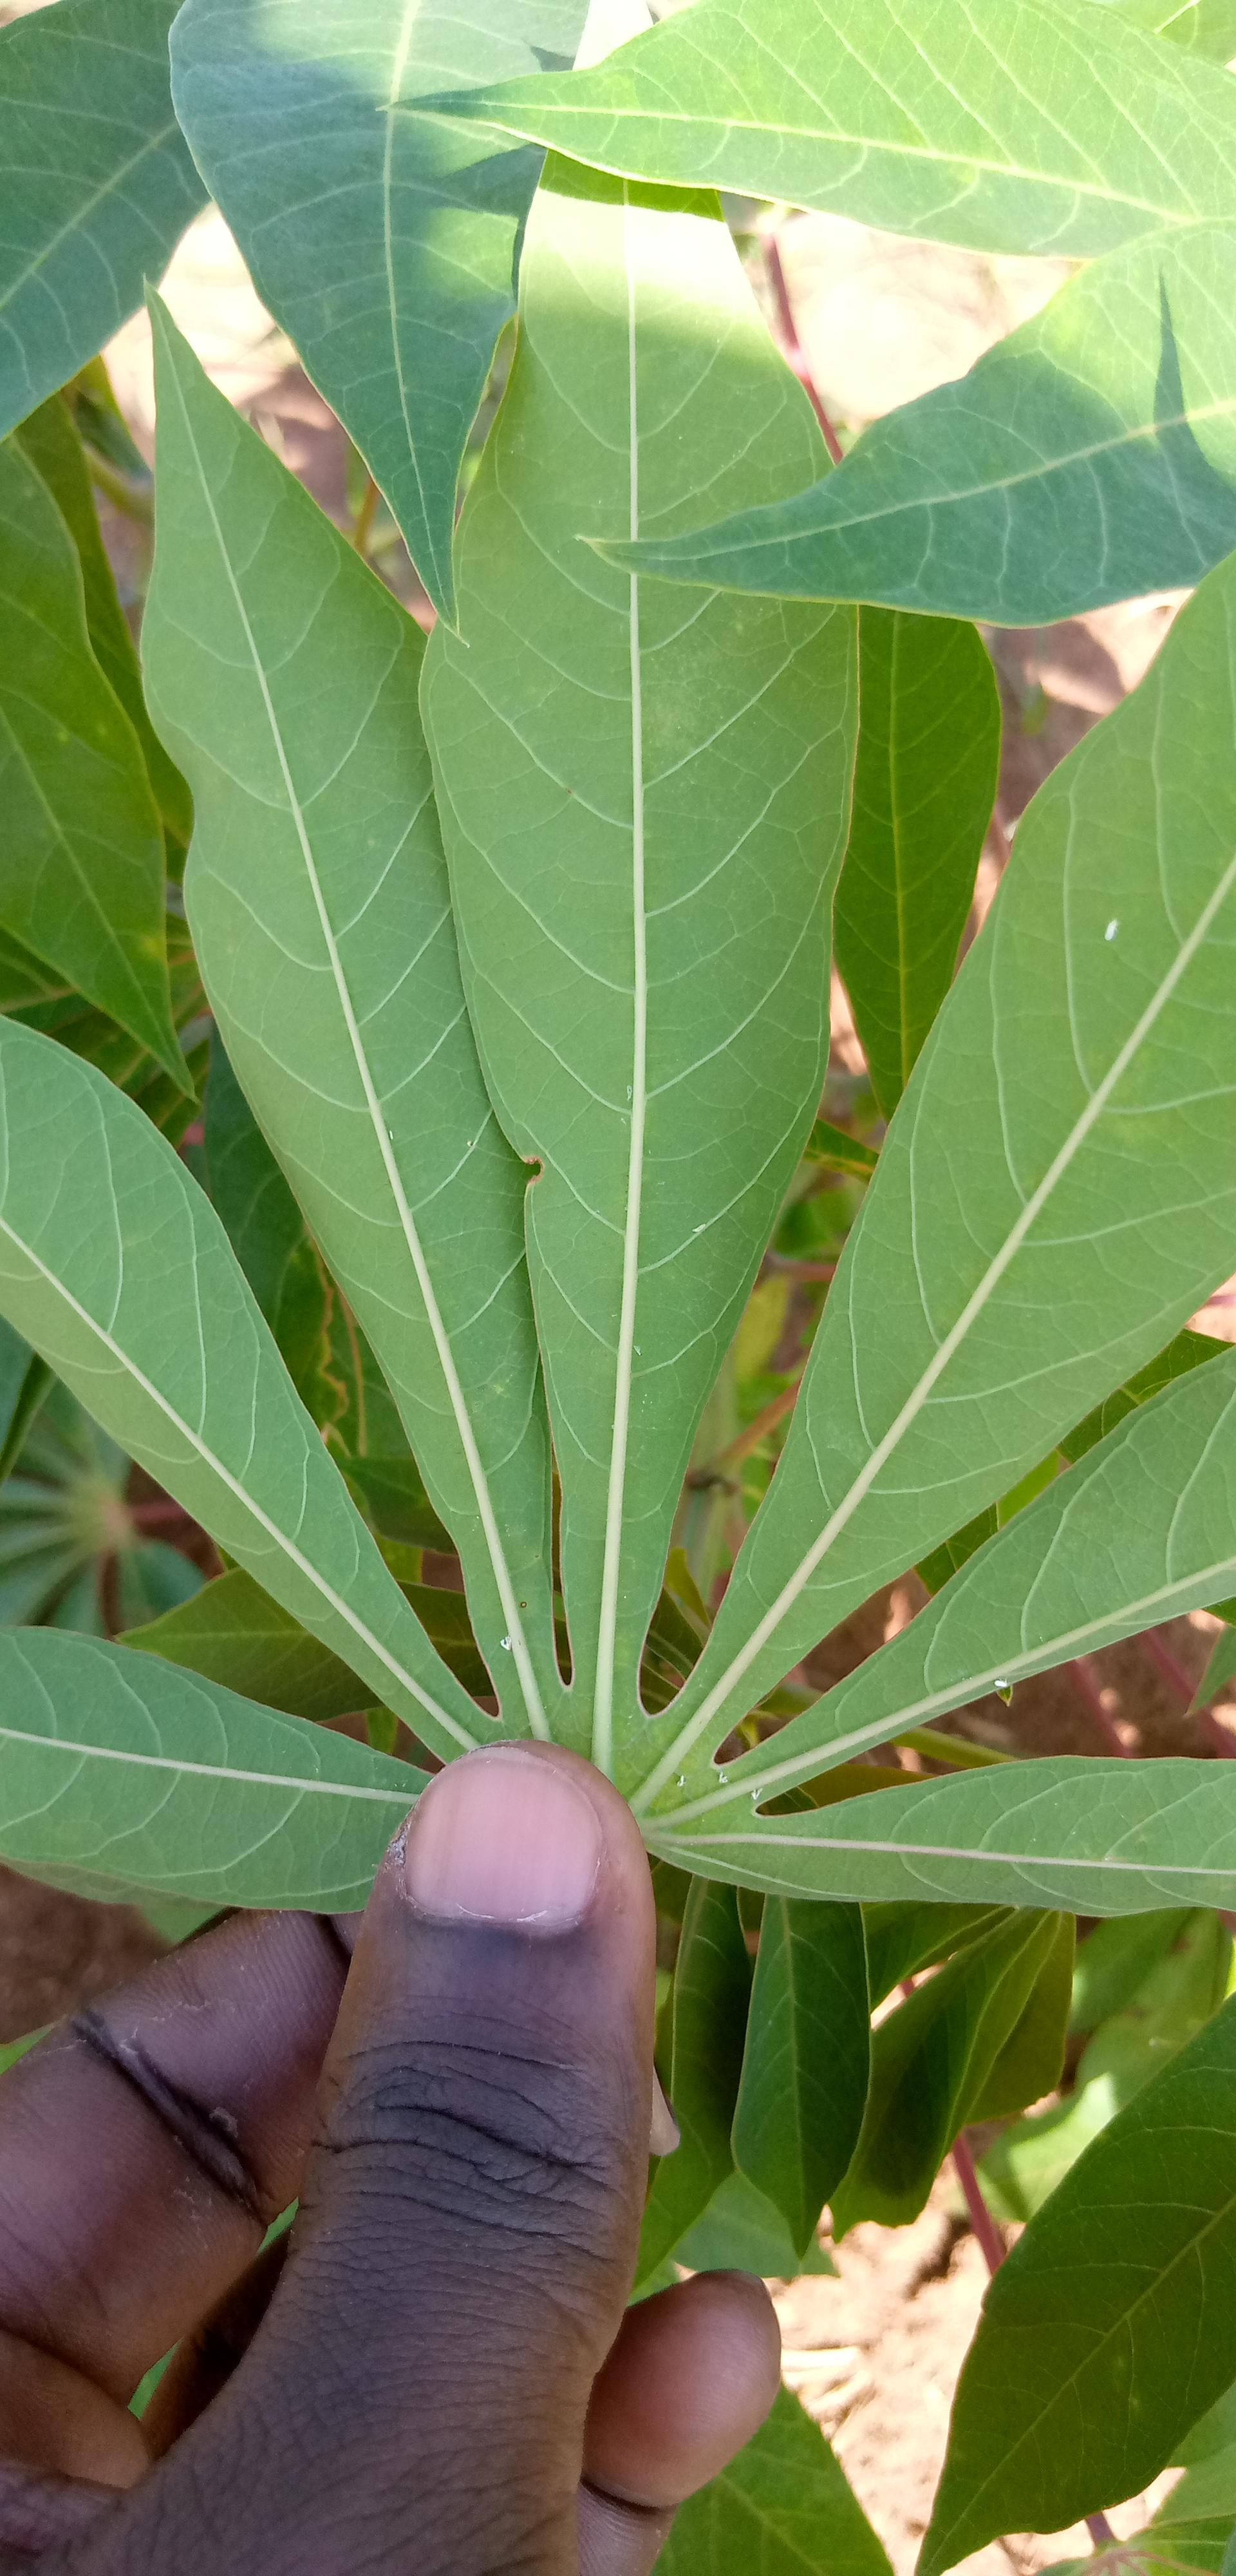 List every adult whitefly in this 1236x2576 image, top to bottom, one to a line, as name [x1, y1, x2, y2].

whitefly [1103, 916, 1120, 947]
whitefly [498, 1633, 512, 1654]
whitefly [992, 1678, 1009, 1690]
whitefly [716, 1771, 729, 1786]
whitefly [675, 1774, 686, 1790]
whitefly [749, 1787, 765, 1805]